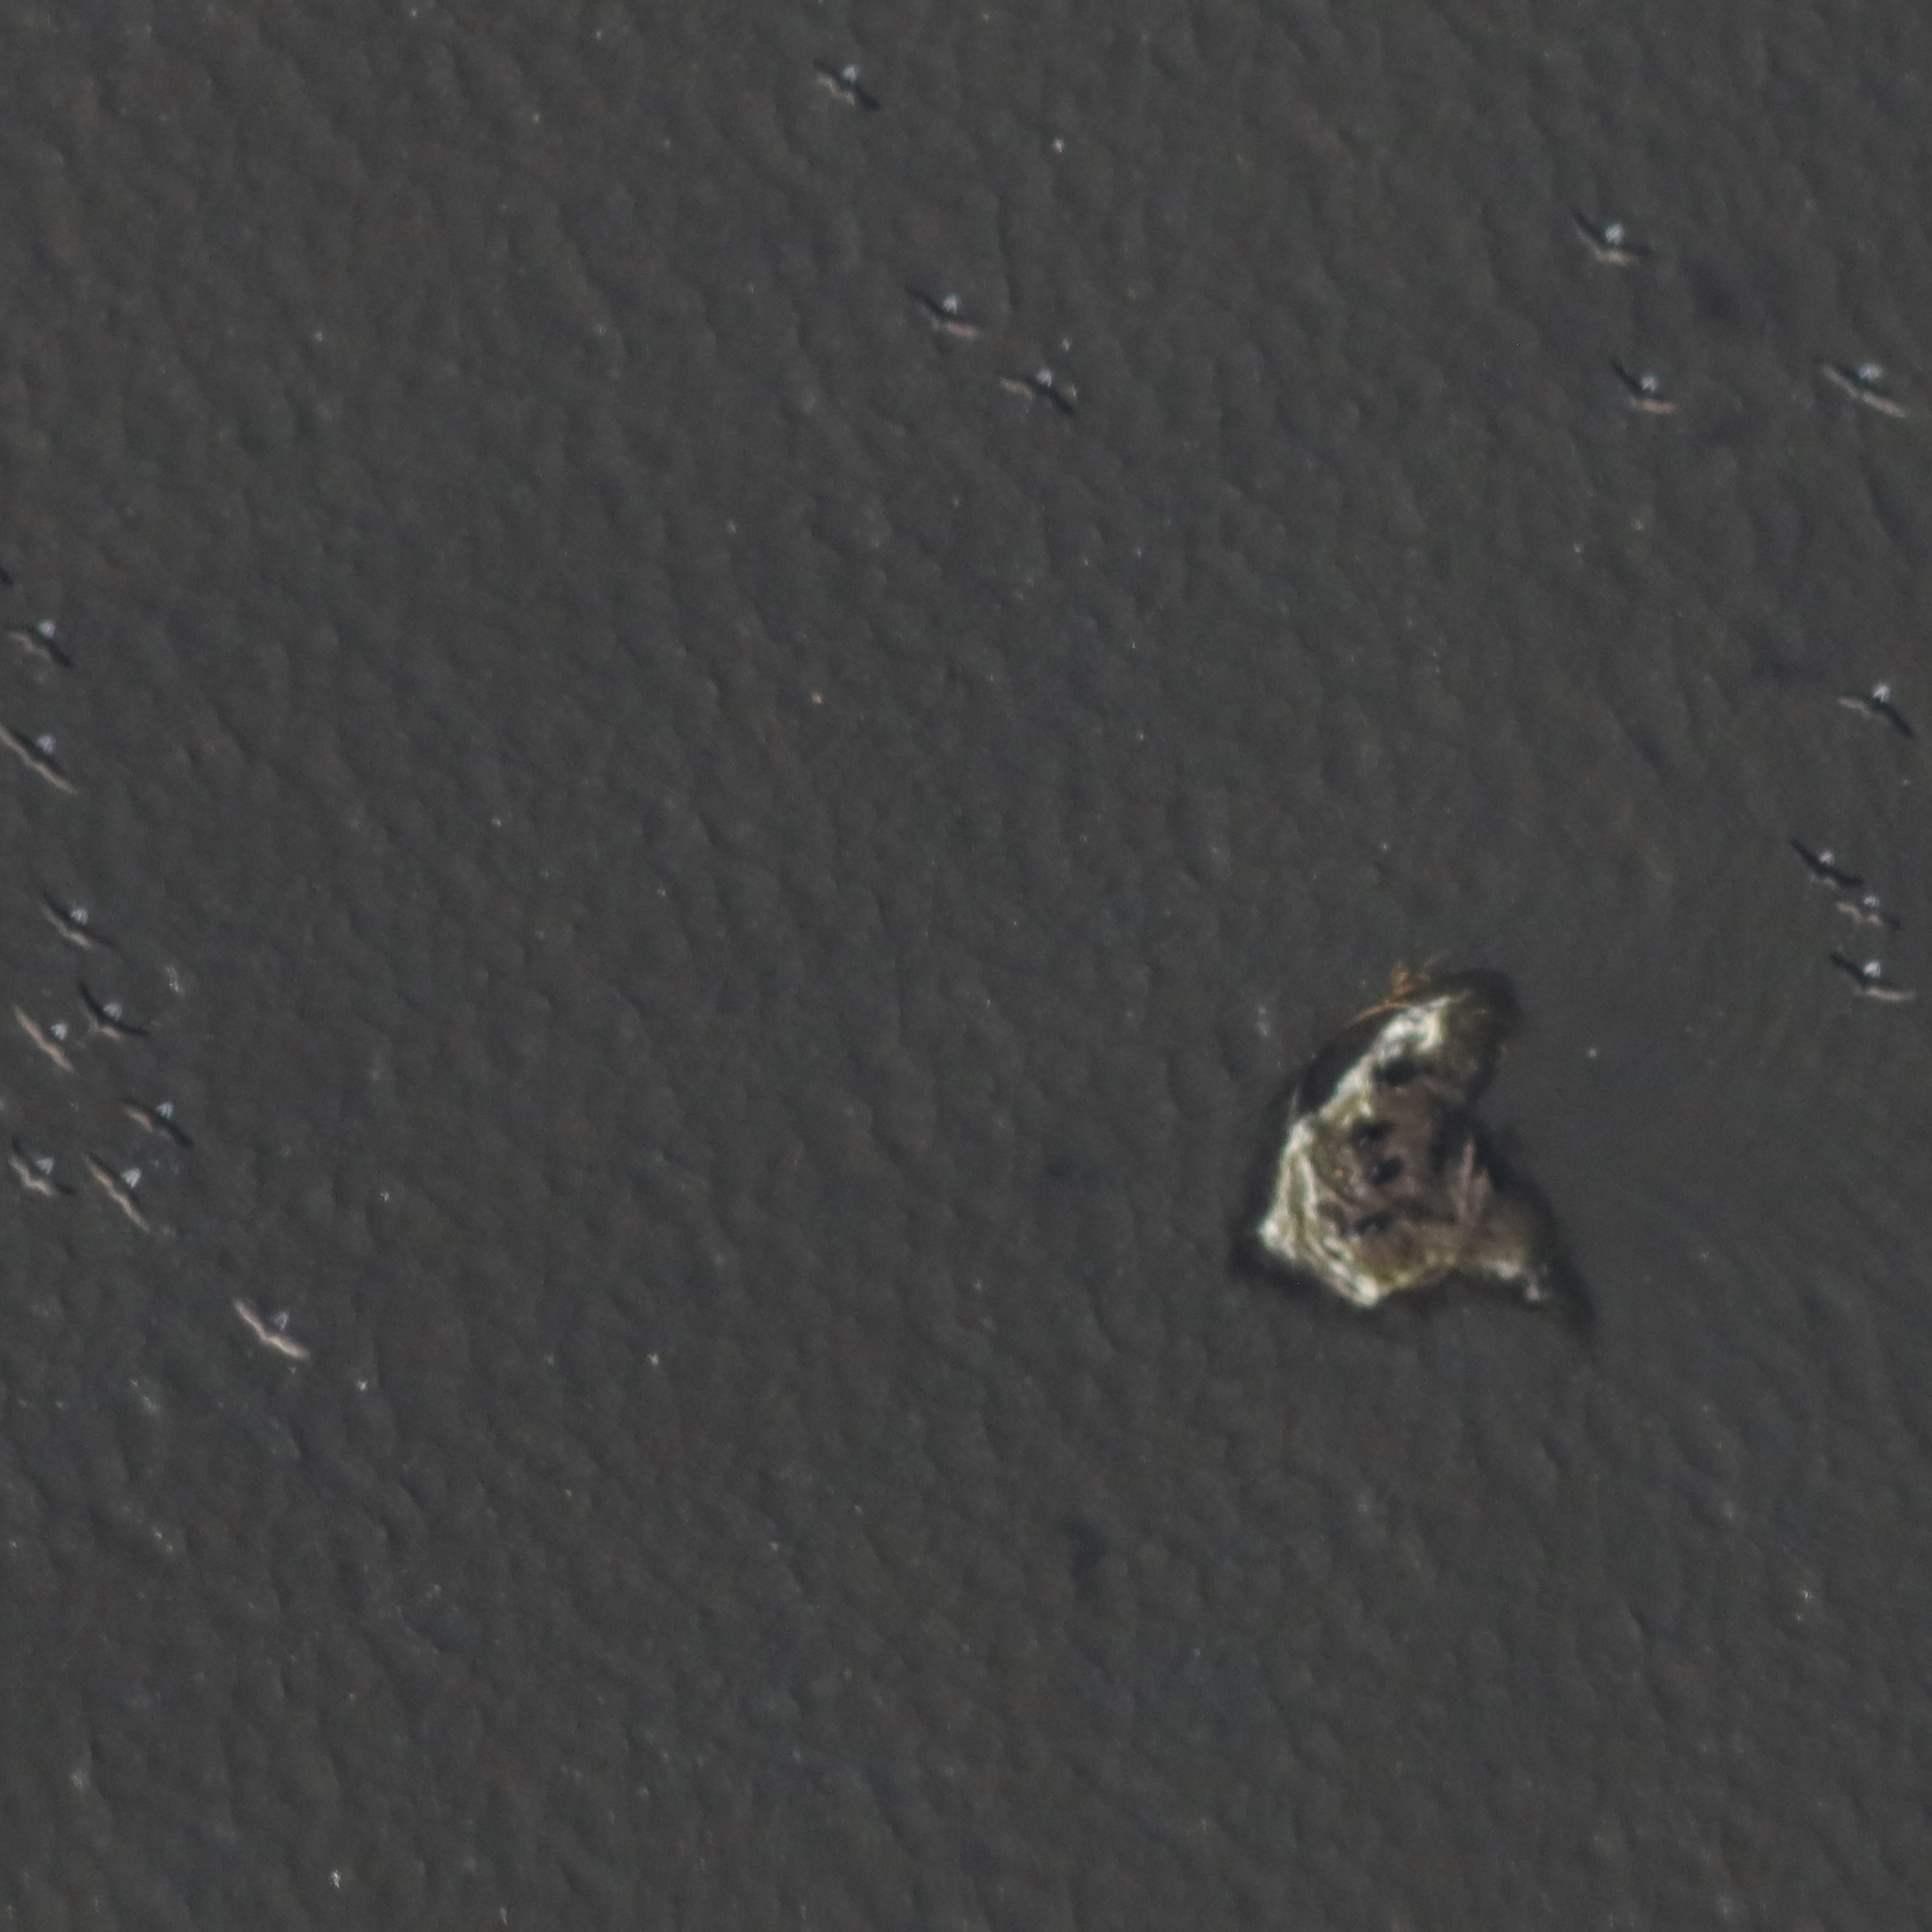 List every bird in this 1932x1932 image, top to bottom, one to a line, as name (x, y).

brant (846, 84)
brant (1601, 246)
brant (940, 312)
brant (1858, 388)
brant (1038, 389)
brant (1641, 396)
brant (34, 635)
brant (1876, 707)
brant (41, 756)
brant (1818, 870)
brant (1862, 917)
brant (74, 926)
brant (1871, 984)
brant (107, 1025)
brant (39, 1034)
brant (156, 1123)
brant (36, 1177)
brant (120, 1189)
brant (271, 1330)